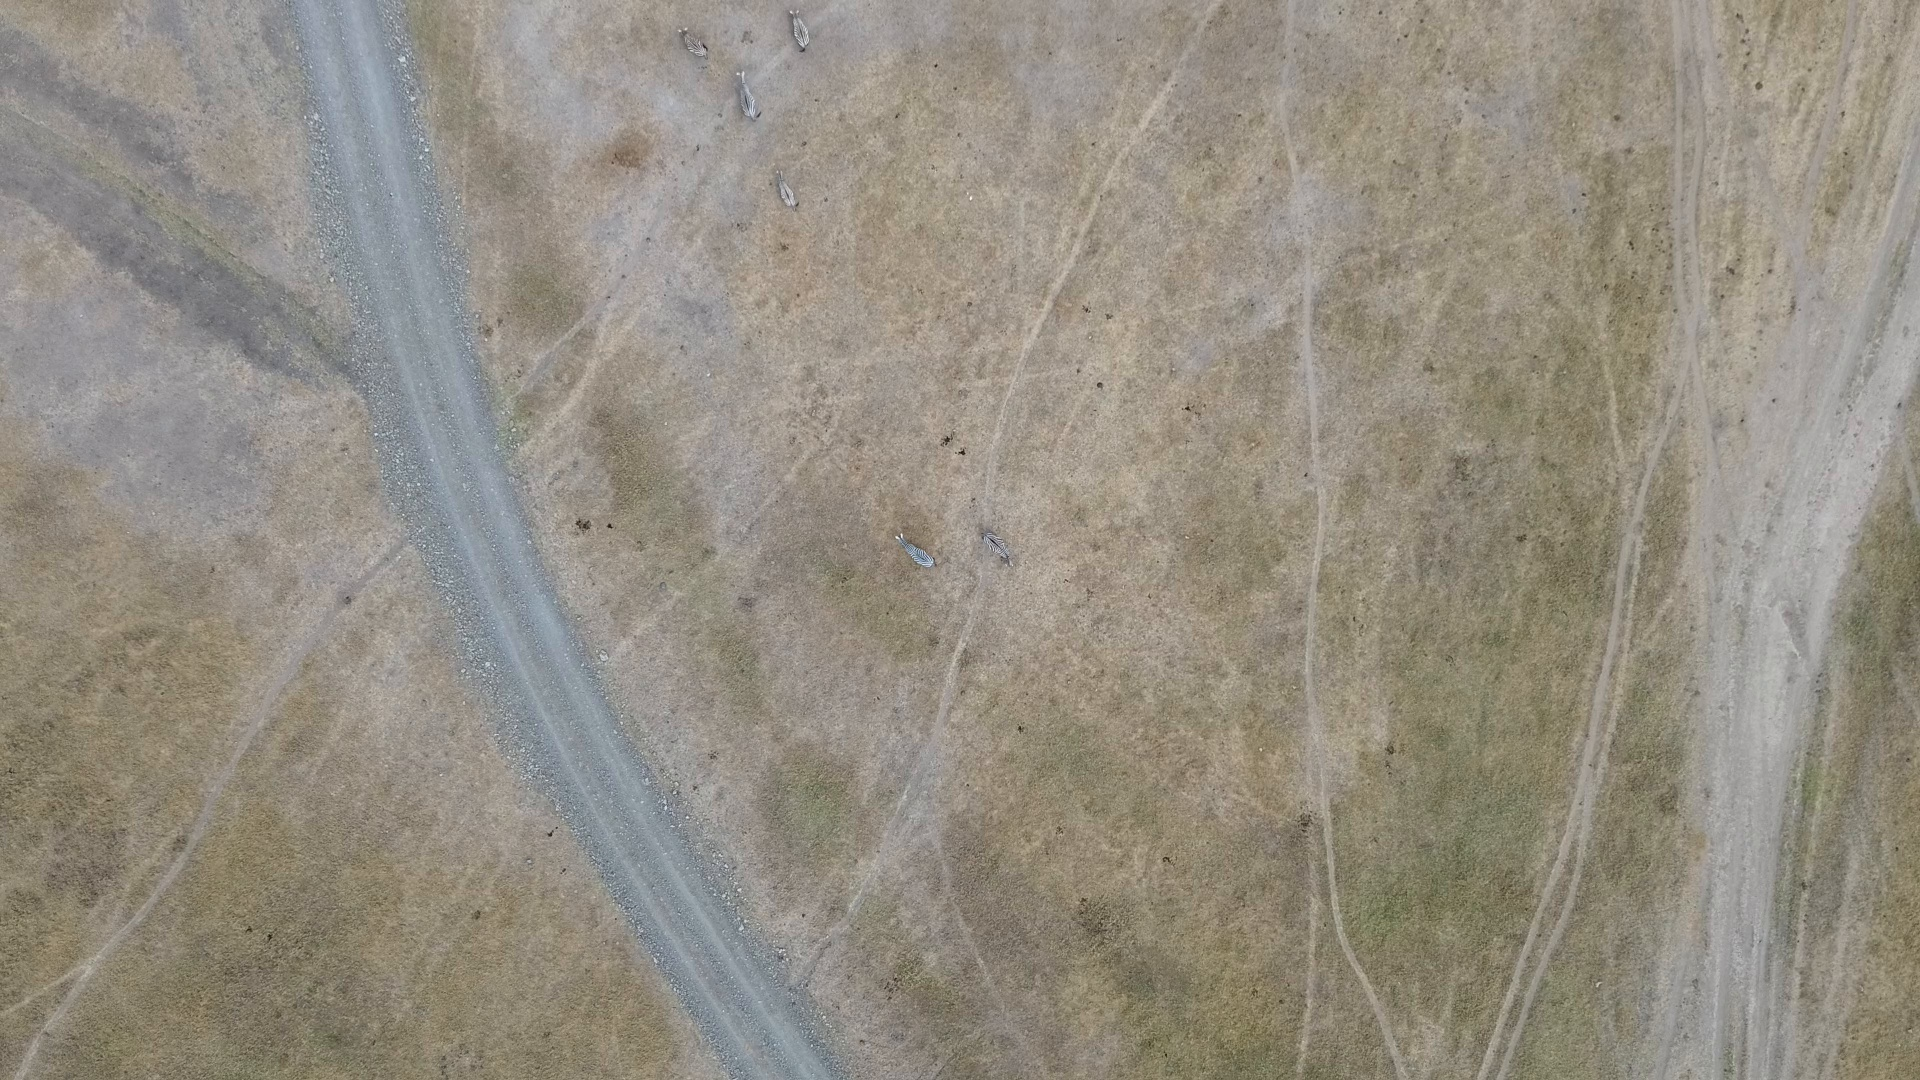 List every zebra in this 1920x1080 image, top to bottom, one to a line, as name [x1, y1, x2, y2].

zebra [786, 11, 810, 50]
zebra [676, 26, 709, 59]
zebra [732, 70, 758, 121]
zebra [775, 170, 795, 209]
zebra [979, 531, 1015, 569]
zebra [893, 534, 937, 568]